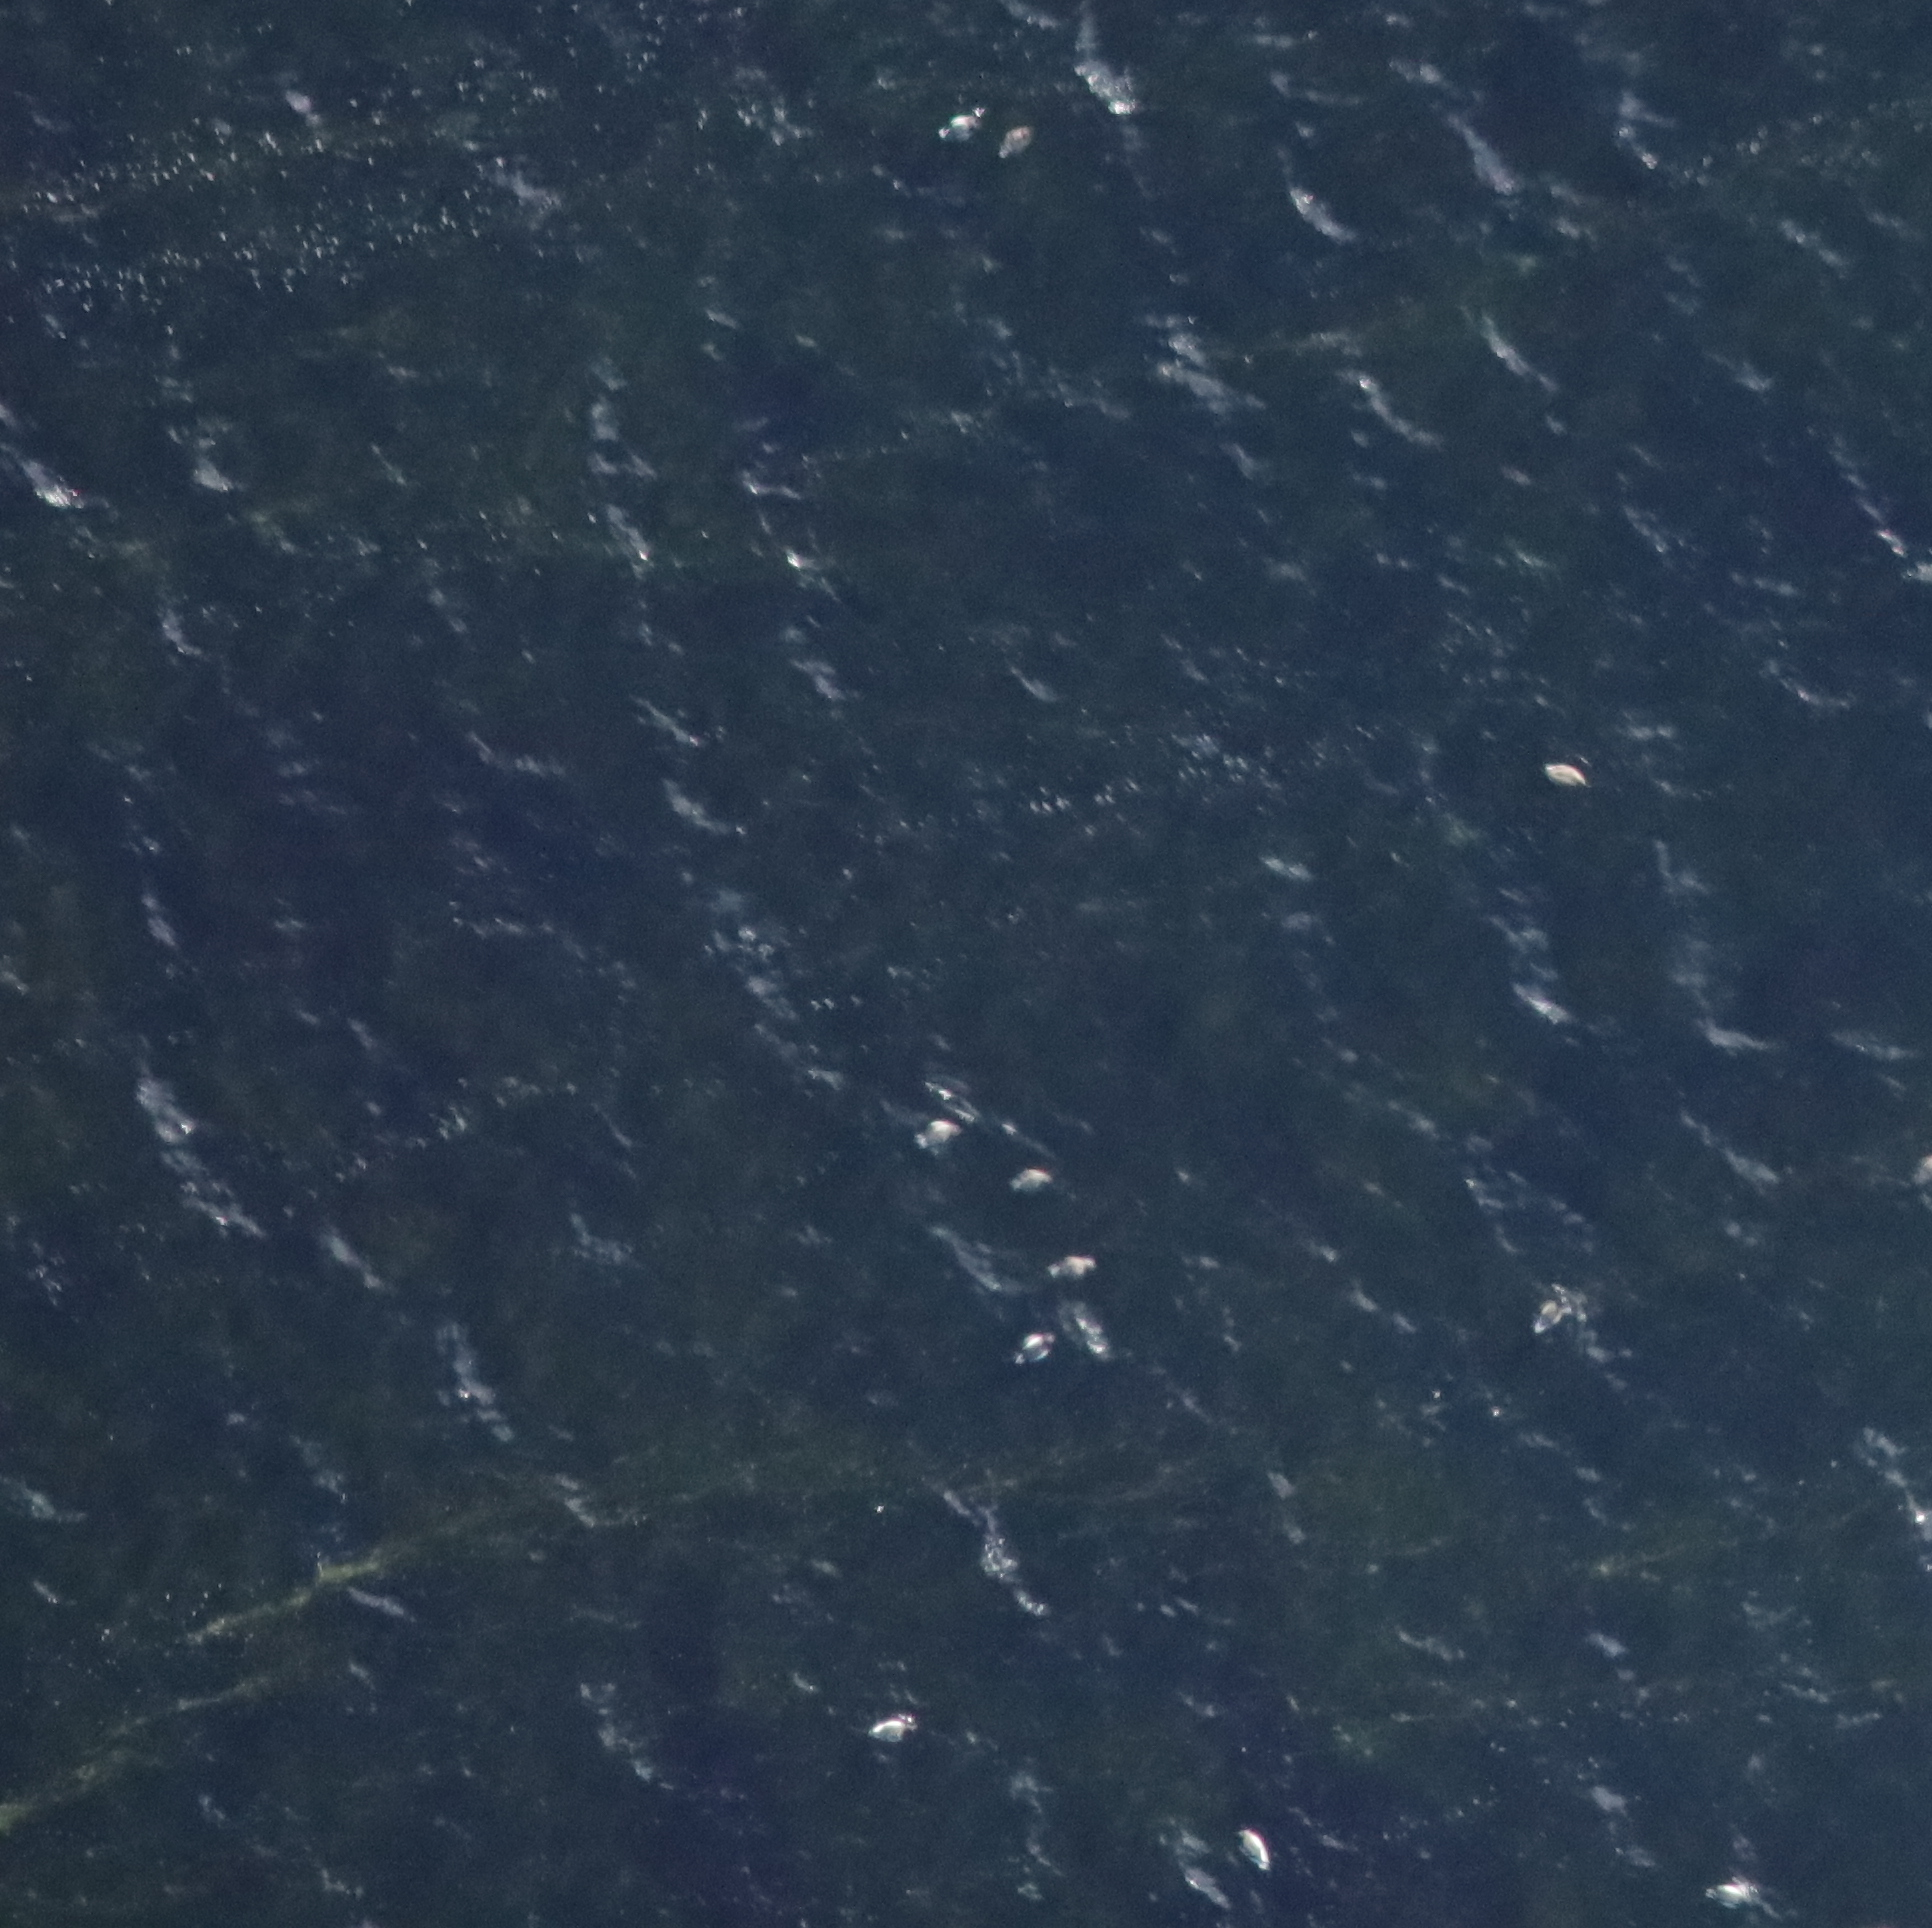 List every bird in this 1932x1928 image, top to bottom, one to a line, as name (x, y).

brant (960, 129)
brant (1018, 140)
other bird (1561, 775)
brant (935, 1133)
brant (1931, 1167)
brant (1031, 1181)
brant (1073, 1275)
brant (1549, 1315)
brant (1035, 1349)
brant (889, 1730)
brant (1251, 1846)
brant (1730, 1897)